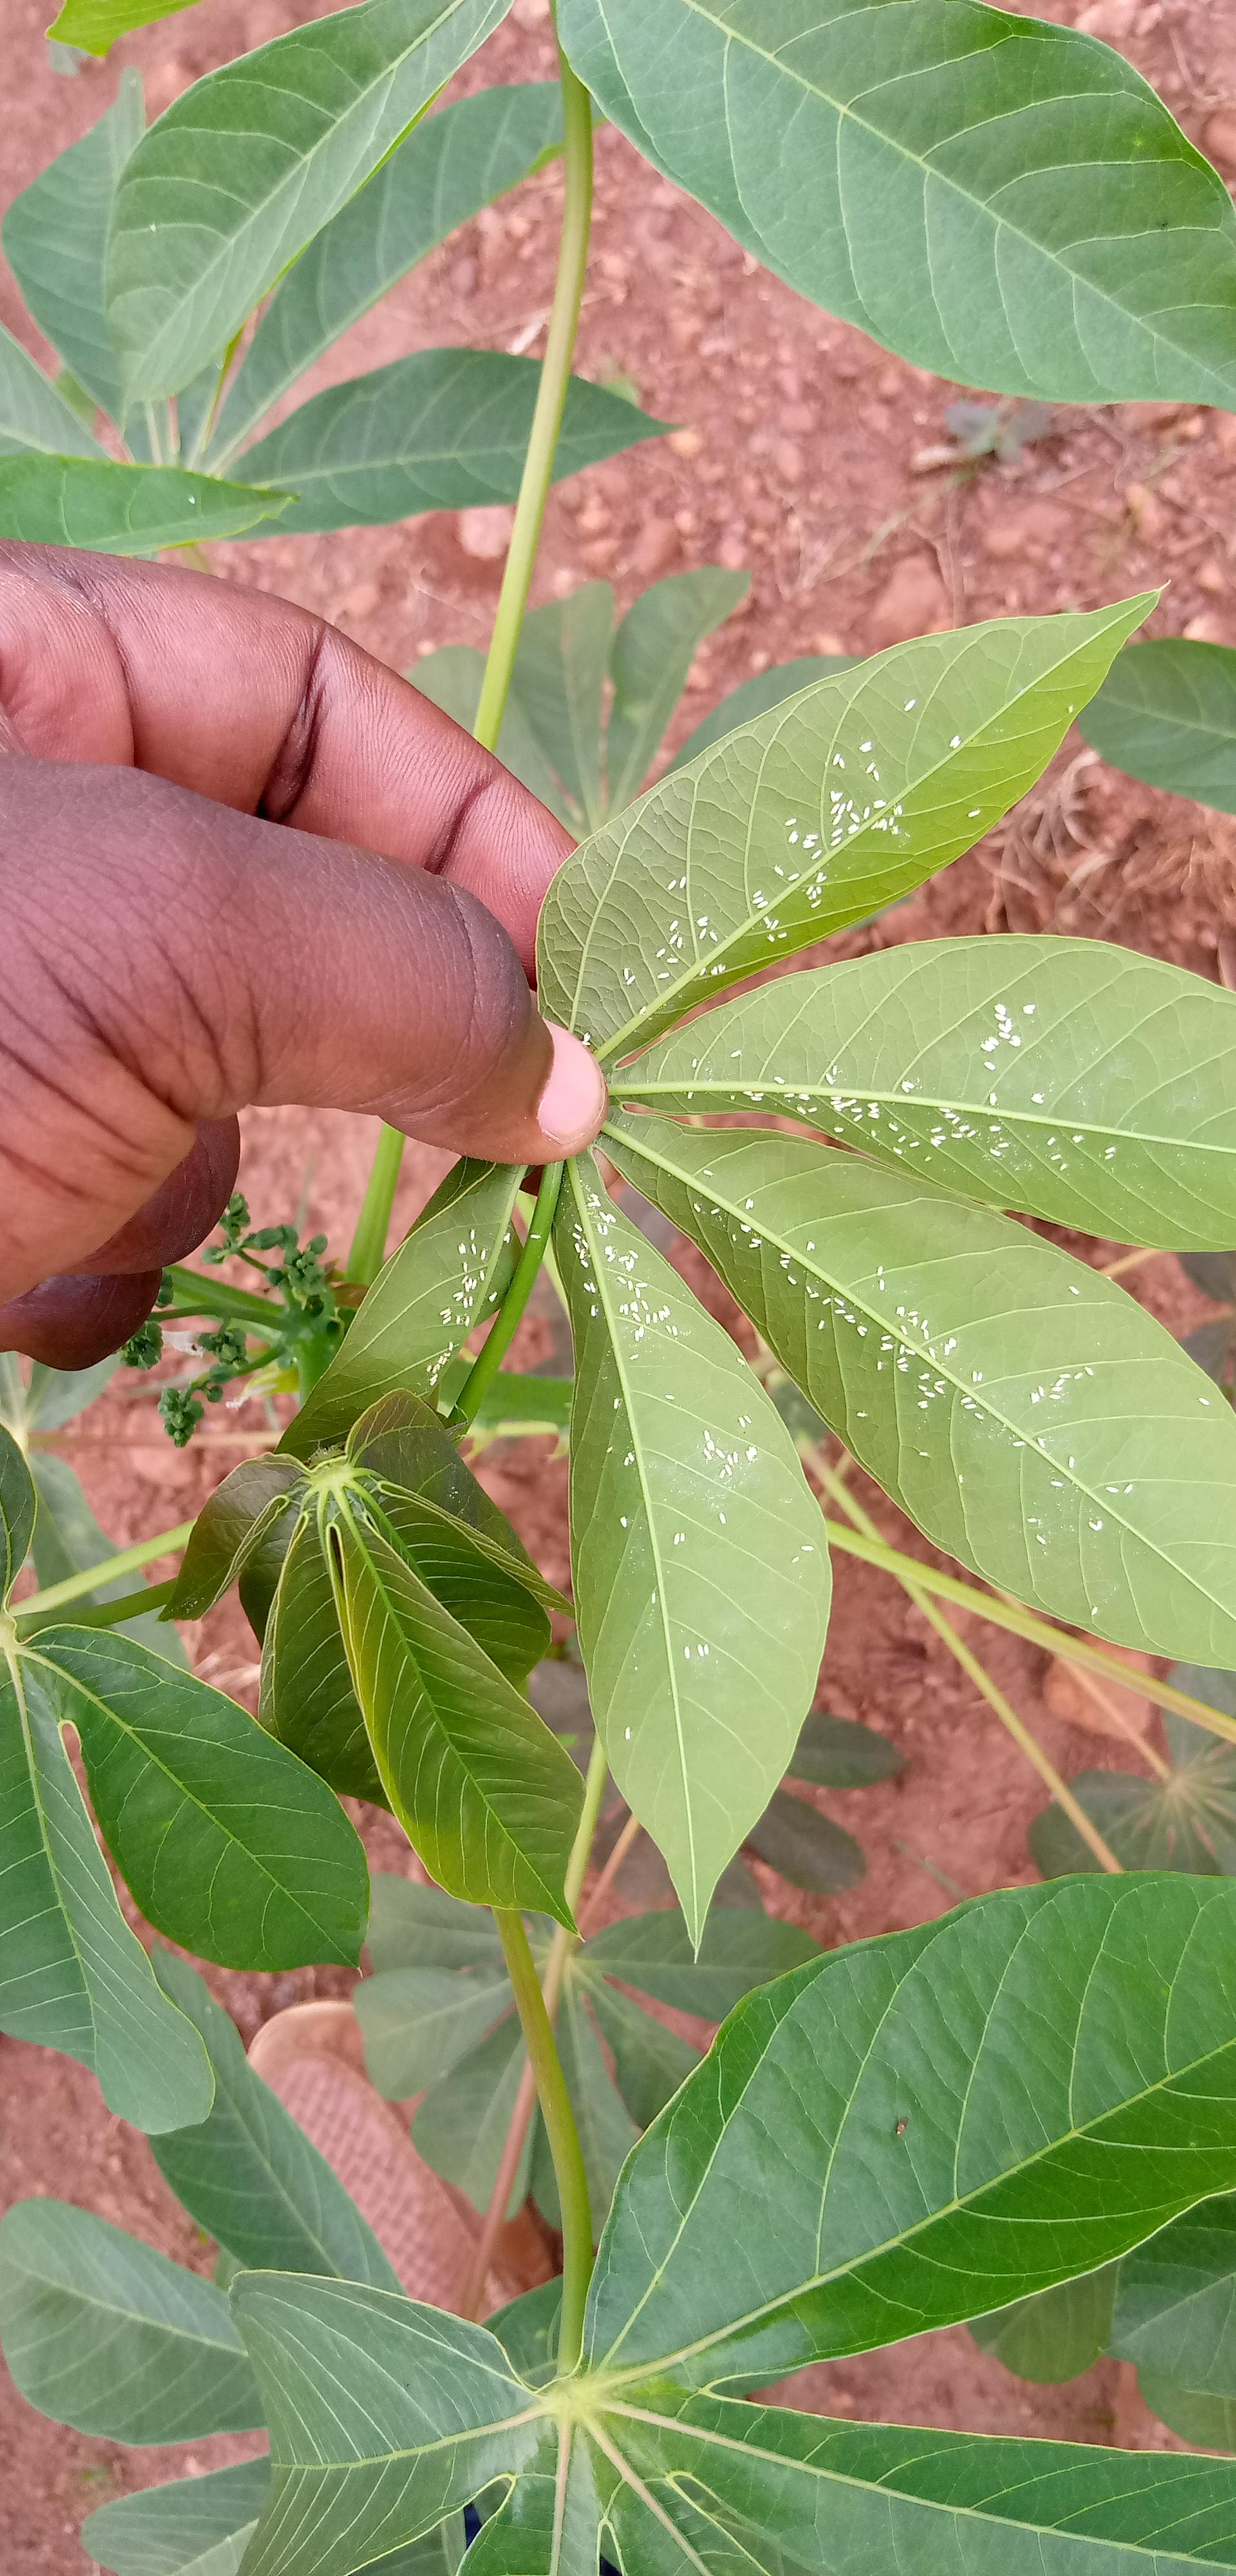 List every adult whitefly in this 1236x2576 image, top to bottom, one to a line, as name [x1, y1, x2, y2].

whitefly [903, 697, 917, 713]
whitefly [1067, 703, 1075, 715]
whitefly [950, 735, 960, 748]
whitefly [953, 740, 960, 750]
whitefly [858, 741, 872, 752]
whitefly [862, 746, 872, 753]
whitefly [831, 752, 840, 766]
whitefly [838, 757, 847, 770]
whitefly [865, 761, 877, 775]
whitefly [872, 769, 883, 782]
whitefly [830, 789, 836, 802]
whitefly [835, 791, 843, 801]
whitefly [846, 799, 854, 813]
whitefly [872, 799, 884, 805]
whitefly [830, 802, 840, 815]
whitefly [874, 802, 886, 810]
whitefly [838, 802, 847, 815]
whitefly [897, 804, 904, 816]
whitefly [863, 805, 870, 820]
whitefly [892, 806, 897, 816]
whitefly [968, 808, 981, 820]
whitefly [849, 811, 862, 823]
whitefly [832, 815, 841, 825]
whitefly [888, 816, 895, 826]
whitefly [783, 818, 798, 828]
whitefly [877, 818, 885, 829]
whitefly [870, 820, 878, 831]
whitefly [882, 821, 888, 832]
whitefly [847, 823, 856, 831]
whitefly [892, 824, 901, 836]
whitefly [848, 826, 859, 836]
whitefly [830, 826, 843, 839]
whitefly [787, 829, 797, 844]
whitefly [805, 833, 819, 839]
whitefly [792, 833, 800, 844]
whitefly [830, 837, 841, 847]
whitefly [802, 838, 812, 845]
whitefly [803, 841, 816, 850]
whitefly [810, 848, 823, 862]
whitefly [772, 865, 785, 878]
whitefly [816, 871, 823, 884]
whitefly [787, 872, 800, 883]
whitefly [678, 875, 688, 889]
whitefly [820, 875, 827, 883]
whitefly [666, 877, 677, 891]
whitefly [805, 885, 814, 896]
whitefly [816, 886, 823, 895]
whitefly [752, 889, 762, 899]
whitefly [812, 890, 817, 900]
whitefly [751, 896, 764, 905]
whitefly [810, 899, 822, 911]
whitefly [756, 900, 769, 910]
whitefly [696, 914, 709, 924]
whitefly [763, 916, 771, 924]
whitefly [669, 918, 679, 933]
whitefly [771, 918, 779, 930]
whitefly [698, 922, 709, 927]
whitefly [767, 922, 772, 931]
whitefly [698, 927, 707, 941]
whitefly [709, 931, 720, 943]
whitefly [778, 932, 787, 940]
whitefly [669, 933, 679, 945]
whitefly [765, 933, 775, 943]
whitefly [676, 936, 683, 949]
whitefly [655, 947, 666, 959]
whitefly [665, 956, 680, 964]
whitefly [717, 963, 722, 974]
whitefly [722, 965, 726, 971]
whitefly [623, 966, 629, 980]
whitefly [713, 966, 718, 976]
whitefly [698, 967, 706, 978]
whitefly [709, 968, 713, 976]
whitefly [657, 972, 670, 979]
whitefly [626, 975, 636, 987]
whitefly [997, 1003, 1008, 1012]
whitefly [1022, 1003, 1036, 1010]
whitefly [639, 1005, 647, 1016]
whitefly [994, 1005, 1006, 1015]
whitefly [1023, 1009, 1035, 1015]
whitefly [994, 1013, 1007, 1023]
whitefly [1006, 1018, 1012, 1027]
whitefly [997, 1023, 1010, 1032]
whitefly [998, 1031, 1010, 1040]
whitefly [583, 1032, 592, 1042]
whitefly [1011, 1034, 1022, 1043]
whitefly [987, 1036, 1000, 1046]
whitefly [984, 1039, 997, 1050]
whitefly [1008, 1039, 1020, 1046]
whitefly [581, 1041, 592, 1046]
whitefly [980, 1043, 992, 1052]
whitefly [730, 1048, 742, 1059]
whitefly [691, 1056, 698, 1068]
whitefly [983, 1060, 997, 1072]
whitefly [832, 1064, 838, 1076]
whitefly [825, 1072, 835, 1086]
whitefly [772, 1074, 786, 1085]
whitefly [901, 1081, 915, 1089]
whitefly [901, 1084, 910, 1094]
whitefly [989, 1090, 998, 1107]
whitefly [686, 1091, 694, 1101]
whitefly [743, 1091, 753, 1094]
whitefly [754, 1092, 765, 1097]
whitefly [782, 1093, 796, 1098]
whitefly [799, 1093, 809, 1096]
whitefly [1033, 1093, 1044, 1099]
whitefly [729, 1094, 736, 1101]
whitefly [750, 1096, 763, 1102]
whitefly [798, 1096, 810, 1101]
whitefly [829, 1096, 843, 1100]
whitefly [1031, 1097, 1044, 1104]
whitefly [829, 1100, 841, 1104]
whitefly [866, 1101, 879, 1107]
whitefly [795, 1104, 806, 1115]
whitefly [833, 1104, 845, 1108]
whitefly [807, 1106, 818, 1113]
whitefly [850, 1106, 863, 1113]
whitefly [938, 1107, 951, 1113]
whitefly [834, 1108, 843, 1112]
whitefly [870, 1108, 879, 1114]
whitefly [866, 1112, 881, 1119]
whitefly [944, 1113, 957, 1119]
whitefly [853, 1113, 863, 1122]
whitefly [951, 1116, 960, 1125]
whitefly [887, 1122, 899, 1132]
whitefly [959, 1124, 970, 1132]
whitefly [959, 1125, 966, 1130]
whitefly [989, 1125, 997, 1130]
whitefly [929, 1126, 942, 1133]
whitefly [832, 1126, 845, 1134]
whitefly [989, 1126, 1002, 1132]
whitefly [869, 1129, 877, 1139]
whitefly [966, 1130, 976, 1137]
whitefly [950, 1132, 964, 1140]
whitefly [1074, 1133, 1084, 1144]
whitefly [933, 1134, 948, 1141]
whitefly [1045, 1134, 1056, 1146]
whitefly [1071, 1134, 1079, 1141]
whitefly [897, 1135, 906, 1143]
whitefly [930, 1137, 942, 1145]
whitefly [908, 1141, 921, 1149]
whitefly [930, 1141, 939, 1149]
whitefly [996, 1141, 1010, 1149]
whitefly [893, 1146, 904, 1156]
whitefly [989, 1146, 1002, 1158]
whitefly [1104, 1146, 1116, 1155]
whitefly [1049, 1152, 1063, 1163]
whitefly [1104, 1153, 1114, 1160]
whitefly [924, 1155, 933, 1162]
whitefly [1058, 1162, 1068, 1172]
whitefly [702, 1168, 716, 1177]
whitefly [589, 1192, 599, 1199]
whitefly [744, 1197, 750, 1210]
whitefly [593, 1198, 603, 1207]
whitefly [749, 1199, 754, 1209]
whitefly [586, 1201, 596, 1207]
whitefly [693, 1201, 702, 1213]
whitefly [710, 1206, 721, 1215]
whitefly [599, 1211, 606, 1222]
whitefly [608, 1213, 618, 1224]
whitefly [606, 1213, 610, 1224]
whitefly [596, 1222, 602, 1235]
whitefly [573, 1222, 584, 1232]
whitefly [740, 1223, 751, 1231]
whitefly [603, 1224, 609, 1236]
whitefly [740, 1226, 749, 1233]
whitefly [468, 1228, 478, 1240]
whitefly [503, 1230, 512, 1244]
whitefly [571, 1231, 582, 1240]
whitefly [731, 1232, 738, 1243]
whitefly [529, 1233, 543, 1240]
whitefly [750, 1238, 762, 1244]
whitefly [581, 1238, 590, 1249]
whitefly [805, 1240, 811, 1252]
whitefly [574, 1242, 582, 1253]
whitefly [471, 1242, 477, 1255]
whitefly [747, 1242, 760, 1248]
whitefly [461, 1243, 468, 1255]
whitefly [811, 1243, 816, 1250]
whitefly [458, 1244, 464, 1255]
whitefly [604, 1244, 608, 1256]
whitefly [608, 1245, 613, 1255]
whitefly [480, 1247, 487, 1260]
whitefly [579, 1247, 585, 1259]
whitefly [627, 1249, 641, 1259]
whitefly [780, 1253, 791, 1259]
whitefly [606, 1253, 616, 1263]
whitefly [617, 1255, 630, 1262]
whitefly [629, 1257, 635, 1270]
whitefly [579, 1258, 590, 1269]
whitefly [778, 1258, 790, 1264]
whitefly [625, 1260, 632, 1273]
whitefly [462, 1261, 469, 1274]
whitefly [780, 1264, 789, 1269]
whitefly [876, 1264, 885, 1277]
whitefly [478, 1269, 487, 1282]
whitefly [786, 1274, 798, 1285]
whitefly [461, 1274, 469, 1284]
whitefly [615, 1275, 627, 1285]
whitefly [469, 1277, 473, 1289]
whitefly [472, 1278, 478, 1291]
whitefly [878, 1278, 887, 1292]
whitefly [628, 1279, 634, 1292]
whitefly [464, 1281, 470, 1293]
whitefly [589, 1281, 597, 1294]
whitefly [583, 1282, 591, 1293]
whitefly [635, 1282, 648, 1287]
whitefly [1067, 1283, 1081, 1297]
whitefly [805, 1285, 812, 1294]
whitefly [634, 1287, 642, 1299]
whitefly [487, 1289, 498, 1303]
whitefly [453, 1291, 465, 1299]
whitefly [809, 1292, 819, 1299]
whitefly [454, 1294, 464, 1302]
whitefly [468, 1295, 475, 1307]
whitefly [833, 1296, 845, 1307]
whitefly [462, 1296, 468, 1309]
whitefly [821, 1297, 832, 1306]
whitefly [641, 1299, 651, 1311]
whitefly [632, 1300, 640, 1312]
whitefly [630, 1302, 634, 1312]
whitefly [590, 1303, 599, 1318]
whitefly [623, 1303, 631, 1317]
whitefly [618, 1303, 624, 1314]
whitefly [662, 1305, 672, 1317]
whitefly [900, 1305, 906, 1318]
whitefly [895, 1305, 899, 1314]
whitefly [438, 1307, 451, 1317]
whitefly [833, 1307, 847, 1314]
whitefly [444, 1310, 452, 1319]
whitefly [658, 1310, 665, 1322]
whitefly [661, 1310, 669, 1319]
whitefly [907, 1310, 920, 1317]
whitefly [631, 1312, 642, 1323]
whitefly [645, 1312, 651, 1325]
whitefly [653, 1312, 658, 1324]
whitefly [455, 1314, 462, 1325]
whitefly [464, 1314, 471, 1328]
whitefly [843, 1314, 855, 1320]
whitefly [442, 1315, 452, 1325]
whitefly [912, 1316, 919, 1327]
whitefly [817, 1318, 826, 1331]
whitefly [920, 1318, 929, 1330]
whitefly [846, 1319, 856, 1323]
whitefly [665, 1324, 672, 1334]
whitefly [671, 1324, 679, 1337]
whitefly [899, 1324, 909, 1336]
whitefly [639, 1325, 645, 1338]
whitefly [857, 1325, 868, 1332]
whitefly [857, 1327, 866, 1338]
whitefly [633, 1328, 639, 1343]
whitefly [923, 1328, 931, 1341]
whitefly [879, 1334, 892, 1341]
whitefly [948, 1336, 953, 1349]
whitefly [952, 1338, 958, 1349]
whitefly [447, 1341, 454, 1352]
whitefly [943, 1341, 950, 1356]
whitefly [881, 1342, 894, 1349]
whitefly [899, 1343, 905, 1355]
whitefly [928, 1345, 937, 1360]
whitefly [879, 1346, 890, 1350]
whitefly [904, 1349, 915, 1357]
whitefly [443, 1352, 451, 1358]
whitefly [628, 1353, 640, 1361]
whitefly [437, 1355, 444, 1364]
whitefly [442, 1356, 447, 1365]
whitefly [896, 1356, 908, 1365]
whitefly [876, 1360, 883, 1372]
whitefly [436, 1363, 441, 1372]
whitefly [426, 1363, 432, 1373]
whitefly [897, 1364, 910, 1368]
whitefly [432, 1365, 436, 1373]
whitefly [1083, 1365, 1096, 1377]
whitefly [899, 1368, 909, 1373]
whitefly [971, 1369, 977, 1383]
whitefly [977, 1370, 983, 1383]
whitefly [1072, 1372, 1083, 1380]
whitefly [919, 1372, 931, 1381]
whitefly [1057, 1372, 1071, 1379]
whitefly [429, 1373, 438, 1382]
whitefly [1054, 1378, 1065, 1388]
whitefly [429, 1379, 437, 1387]
whitefly [934, 1379, 946, 1386]
whitefly [917, 1383, 928, 1392]
whitefly [1038, 1384, 1046, 1397]
whitefly [933, 1385, 946, 1396]
whitefly [1051, 1386, 1063, 1393]
whitefly [922, 1391, 935, 1398]
whitefly [1030, 1391, 1036, 1405]
whitefly [1035, 1392, 1040, 1403]
whitefly [662, 1392, 677, 1400]
whitefly [1047, 1393, 1062, 1401]
whitefly [1195, 1396, 1211, 1406]
whitefly [612, 1396, 621, 1410]
whitefly [960, 1396, 973, 1404]
whitefly [917, 1399, 928, 1407]
whitefly [964, 1403, 977, 1410]
whitefly [921, 1404, 929, 1410]
whitefly [856, 1411, 867, 1418]
whitefly [973, 1412, 986, 1421]
whitefly [743, 1414, 754, 1425]
whitefly [737, 1416, 747, 1429]
whitefly [704, 1428, 712, 1441]
whitefly [1036, 1436, 1048, 1449]
whitefly [1011, 1438, 1026, 1448]
whitefly [709, 1439, 716, 1451]
whitefly [706, 1441, 711, 1452]
whitefly [749, 1445, 755, 1457]
whitefly [753, 1445, 758, 1456]
whitefly [604, 1446, 613, 1454]
whitefly [715, 1447, 727, 1459]
whitefly [703, 1448, 715, 1461]
whitefly [745, 1449, 754, 1463]
whitefly [917, 1450, 930, 1457]
whitefly [733, 1450, 740, 1464]
whitefly [628, 1451, 635, 1463]
whitefly [727, 1453, 735, 1468]
whitefly [1067, 1454, 1076, 1470]
whitefly [623, 1455, 630, 1467]
whitefly [724, 1464, 734, 1477]
whitefly [718, 1468, 726, 1480]
whitefly [957, 1472, 966, 1484]
whitefly [1049, 1480, 1063, 1488]
whitefly [1123, 1482, 1134, 1496]
whitefly [1103, 1485, 1119, 1495]
whitefly [717, 1511, 729, 1526]
whitefly [619, 1515, 629, 1528]
whitefly [1025, 1517, 1038, 1524]
whitefly [1097, 1519, 1103, 1530]
whitefly [1087, 1520, 1098, 1531]
whitefly [680, 1530, 688, 1542]
whitefly [673, 1531, 680, 1546]
whitefly [1035, 1533, 1047, 1546]
whitefly [800, 1543, 817, 1553]
whitefly [790, 1555, 801, 1565]
whitefly [650, 1591, 657, 1604]
whitefly [1089, 1605, 1100, 1617]
whitefly [704, 1642, 711, 1656]
whitefly [697, 1643, 705, 1658]
whitefly [683, 1644, 691, 1660]
whitefly [623, 1724, 633, 1741]